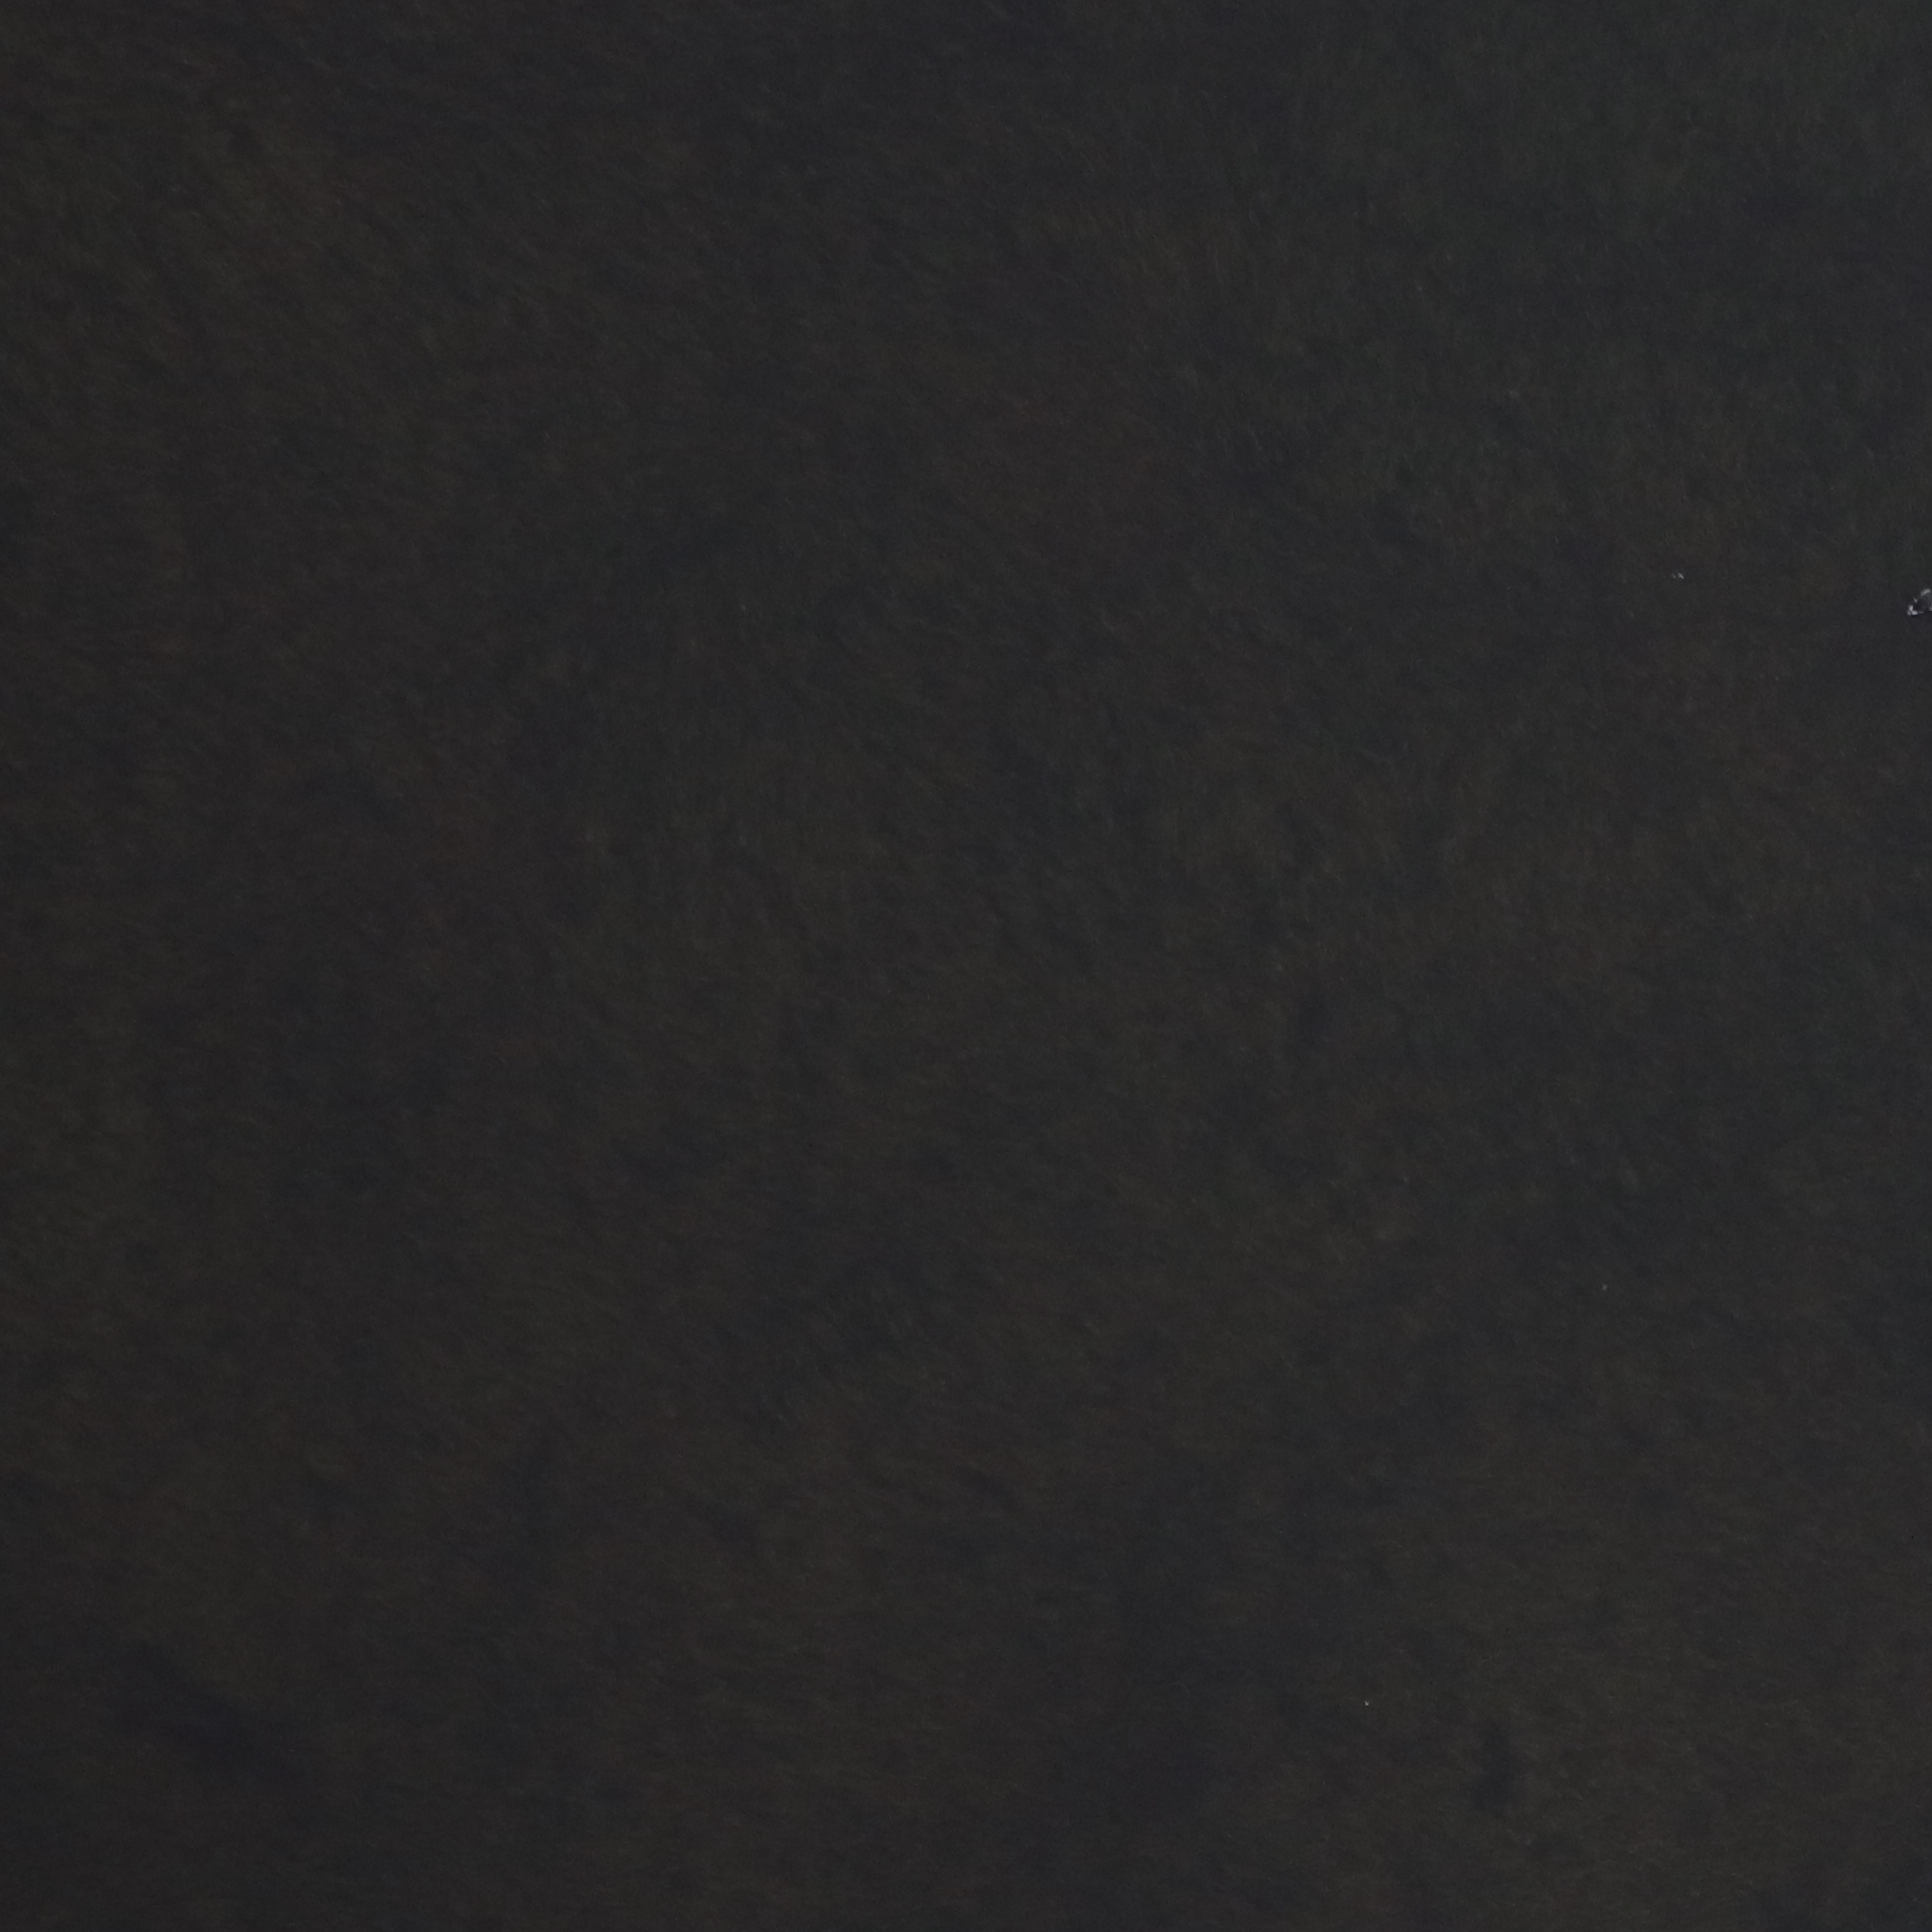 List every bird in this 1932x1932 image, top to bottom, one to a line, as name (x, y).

brant (1929, 601)